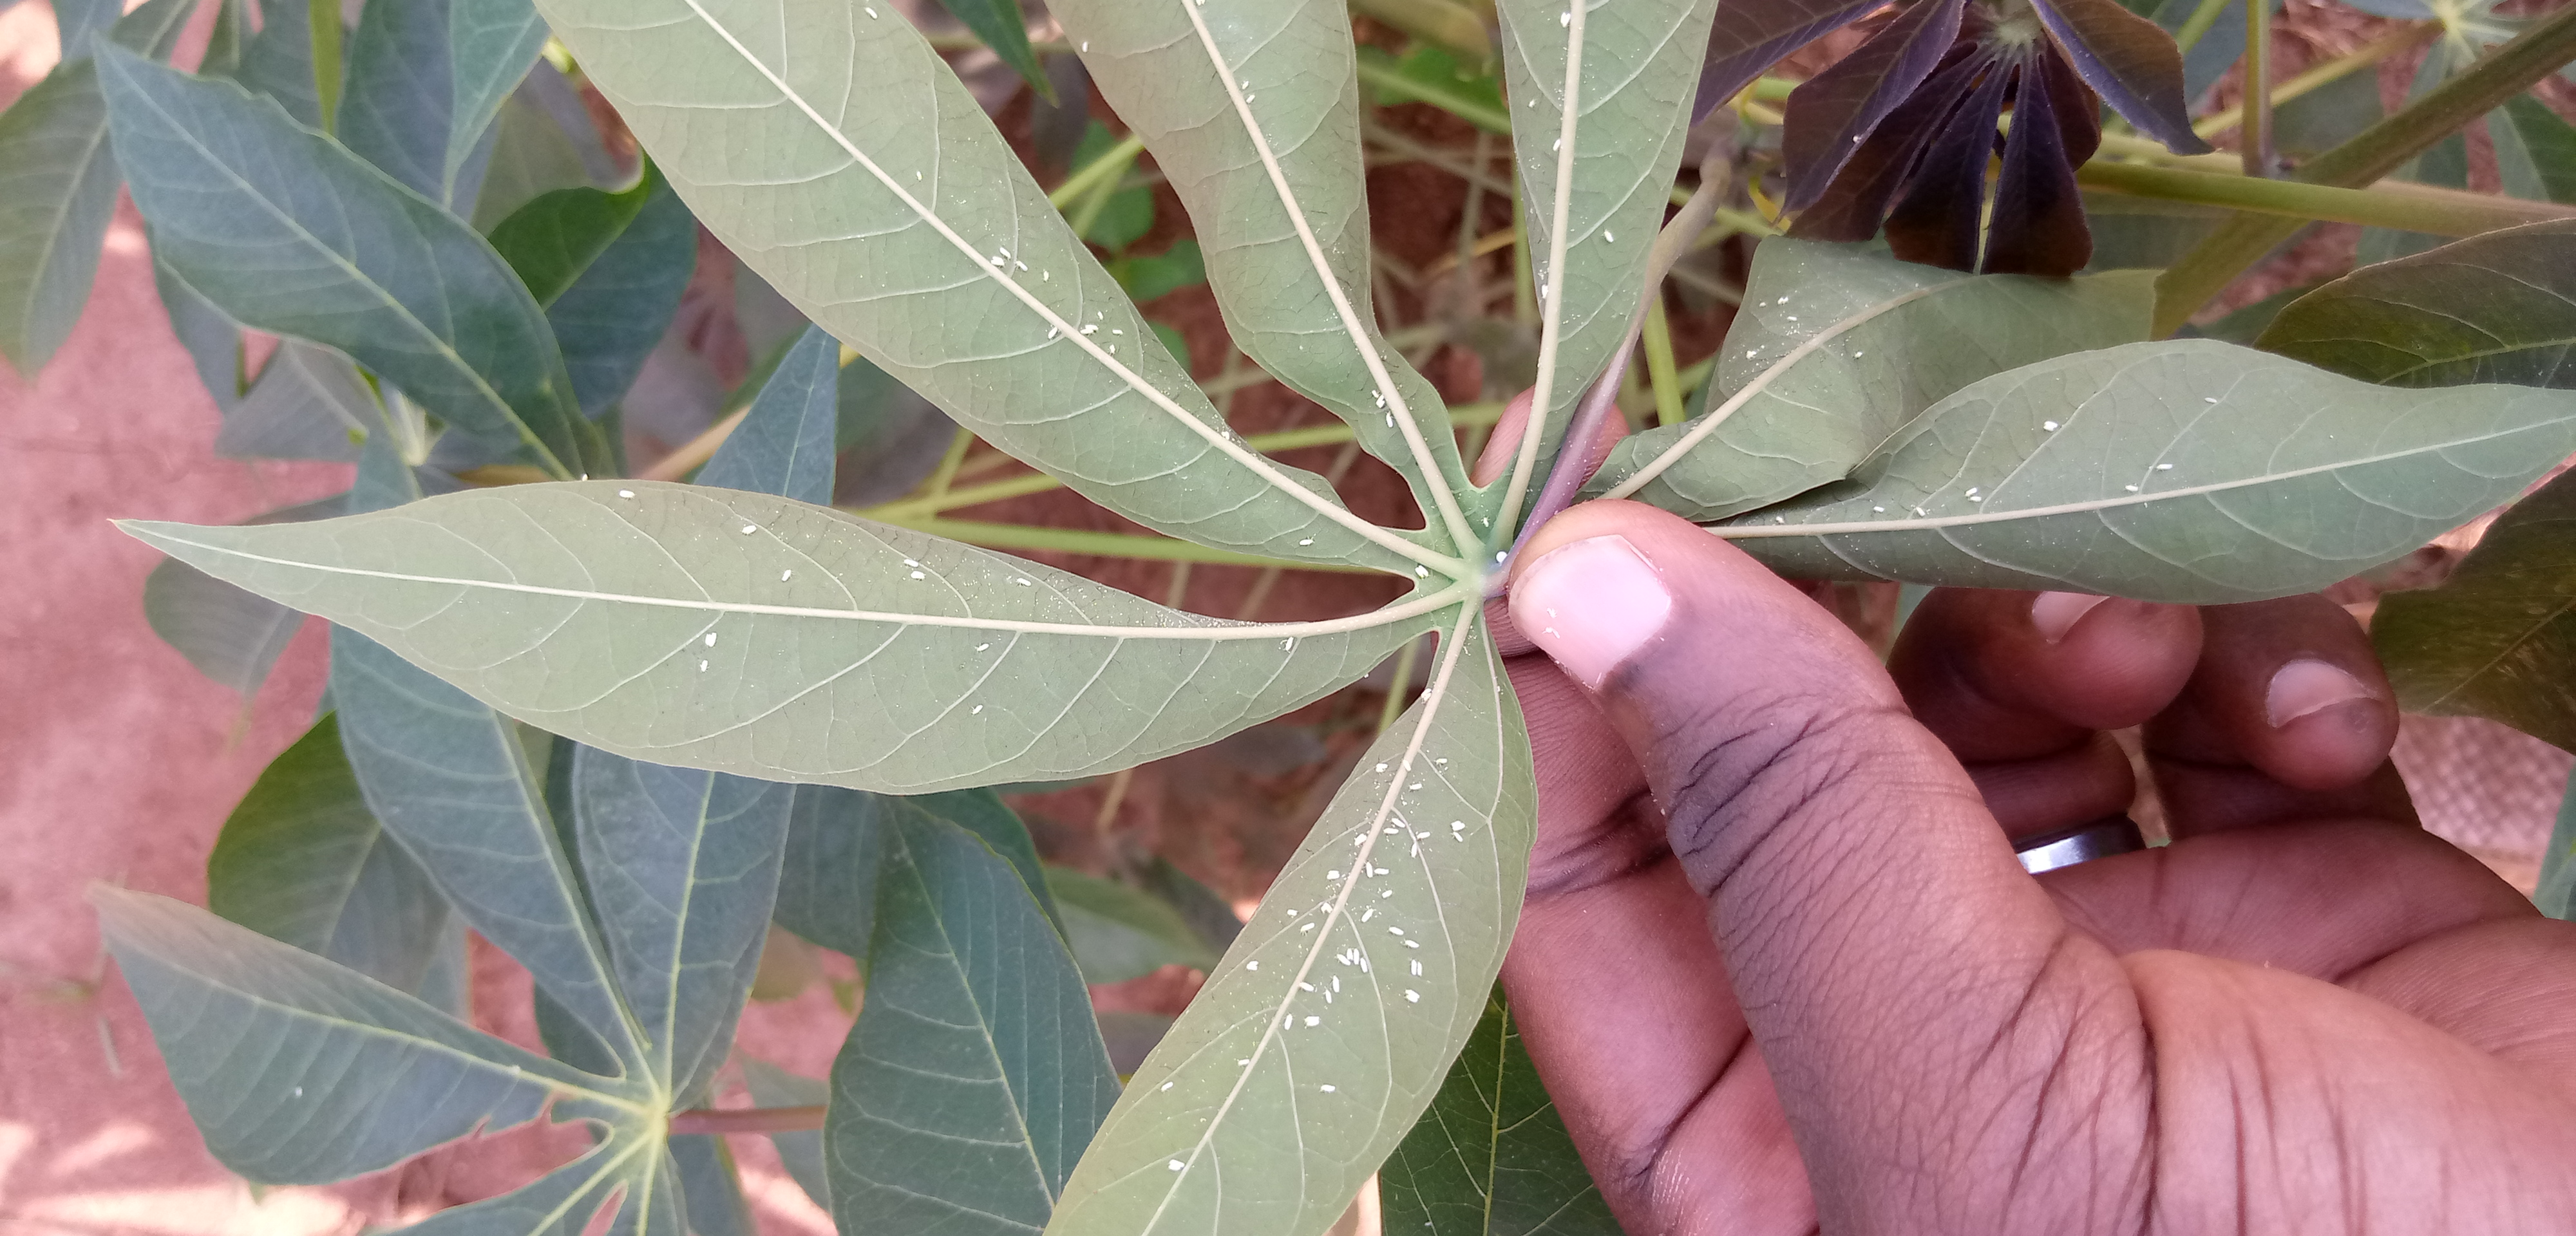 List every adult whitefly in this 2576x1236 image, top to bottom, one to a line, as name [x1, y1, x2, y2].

whitefly [863, 6, 881, 23]
whitefly [1559, 12, 1567, 24]
whitefly [1563, 12, 1572, 28]
whitefly [1080, 40, 1092, 55]
whitefly [1240, 79, 1250, 93]
whitefly [1245, 93, 1256, 106]
whitefly [1527, 98, 1539, 111]
whitefly [1551, 136, 1563, 153]
whitefly [914, 168, 927, 183]
whitefly [1600, 227, 1616, 245]
whitefly [998, 245, 1013, 260]
whitefly [989, 254, 1009, 270]
whitefly [987, 255, 1007, 269]
whitefly [1015, 258, 1033, 275]
whitefly [1041, 267, 1050, 286]
whitefly [1538, 283, 1552, 301]
whitefly [1783, 295, 1789, 305]
whitefly [1776, 296, 1784, 306]
whitefly [1757, 299, 1770, 310]
whitefly [1096, 309, 1105, 321]
whitefly [1785, 314, 1799, 324]
whitefly [1045, 324, 1060, 344]
whitefly [1084, 324, 1101, 332]
whitefly [1110, 327, 1125, 336]
whitefly [1078, 328, 1094, 335]
whitefly [1108, 342, 1118, 355]
whitefly [1853, 349, 1864, 361]
whitefly [1745, 350, 1758, 362]
whitefly [1370, 389, 1381, 400]
whitefly [1375, 394, 1386, 407]
whitefly [2201, 394, 2219, 407]
whitefly [1379, 400, 1387, 409]
whitefly [1383, 411, 1397, 431]
whitefly [2042, 420, 2060, 429]
whitefly [2041, 424, 2054, 433]
whitefly [1218, 427, 1226, 440]
whitefly [1220, 429, 1235, 442]
whitefly [2154, 462, 2175, 473]
whitefly [581, 473, 591, 483]
whitefly [2122, 483, 2139, 494]
whitefly [1964, 487, 1979, 500]
whitefly [617, 488, 639, 503]
whitefly [1968, 496, 1983, 505]
whitefly [1871, 503, 1886, 516]
whitefly [1914, 505, 1927, 518]
whitefly [1480, 513, 1492, 529]
whitefly [1773, 514, 1786, 526]
whitefly [738, 523, 760, 537]
whitefly [1294, 532, 1316, 551]
whitefly [902, 556, 921, 569]
whitefly [1418, 565, 1432, 579]
whitefly [1414, 566, 1425, 580]
whitefly [779, 567, 795, 585]
whitefly [909, 568, 926, 581]
whitefly [1014, 576, 1036, 590]
whitefly [709, 630, 718, 649]
whitefly [703, 632, 712, 646]
whitefly [1283, 635, 1297, 655]
whitefly [973, 641, 993, 653]
whitefly [699, 658, 711, 675]
whitefly [1419, 686, 1433, 700]
whitefly [1423, 691, 1434, 702]
whitefly [969, 701, 989, 716]
whitefly [1433, 755, 1450, 767]
whitefly [1400, 757, 1413, 774]
whitefly [1371, 758, 1392, 778]
whitefly [1406, 778, 1425, 792]
whitefly [1390, 815, 1408, 829]
whitefly [1448, 819, 1462, 827]
whitefly [1451, 822, 1466, 832]
whitefly [1381, 827, 1400, 836]
whitefly [1414, 829, 1434, 841]
whitefly [1349, 830, 1371, 851]
whitefly [1450, 830, 1467, 845]
whitefly [1409, 840, 1421, 861]
whitefly [1365, 859, 1373, 880]
whitefly [1372, 866, 1392, 877]
whitefly [1322, 866, 1344, 884]
whitefly [1324, 868, 1341, 883]
whitefly [1380, 887, 1396, 900]
whitefly [1320, 900, 1334, 915]
whitefly [1318, 901, 1334, 917]
whitefly [1359, 906, 1378, 924]
whitefly [1285, 907, 1299, 919]
whitefly [1298, 919, 1317, 935]
whitefly [1387, 924, 1406, 938]
whitefly [1403, 937, 1423, 950]
whitefly [1345, 946, 1354, 963]
whitefly [1353, 946, 1361, 967]
whitefly [1336, 952, 1353, 968]
whitefly [1359, 956, 1370, 974]
whitefly [1409, 956, 1417, 977]
whitefly [1416, 958, 1426, 979]
whitefly [1248, 960, 1260, 966]
whitefly [1244, 964, 1258, 971]
whitefly [1331, 972, 1343, 995]
whitefly [1296, 980, 1317, 994]
whitefly [1323, 988, 1334, 1006]
whitefly [1404, 988, 1422, 1000]
whitefly [1404, 993, 1418, 1004]
whitefly [1281, 1010, 1293, 1033]
whitefly [1302, 1013, 1321, 1021]
whitefly [1305, 1020, 1321, 1028]
whitefly [1235, 1056, 1252, 1069]
whitefly [1157, 1077, 1175, 1094]
whitefly [1315, 1081, 1338, 1094]
whitefly [1168, 1158, 1186, 1169]
whitefly [1166, 1165, 1182, 1174]